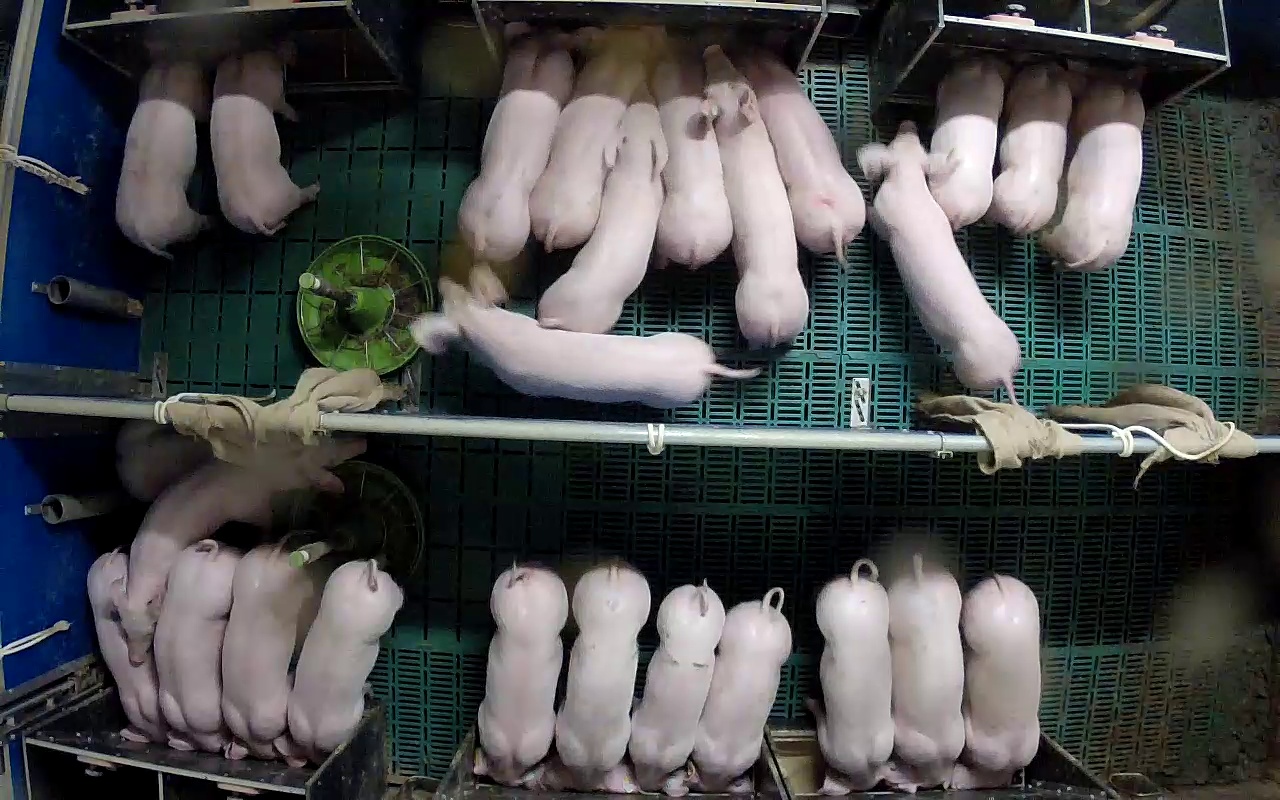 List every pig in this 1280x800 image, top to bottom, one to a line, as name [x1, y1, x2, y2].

pig [115, 15, 213, 263]
pig [457, 19, 578, 266]
pig [210, 22, 321, 240]
pig [529, 24, 654, 255]
pig [640, 26, 734, 273]
pig [723, 29, 864, 271]
pig [698, 45, 811, 351]
pig [928, 46, 1014, 230]
pig [990, 50, 1089, 237]
pig [1038, 57, 1148, 272]
pig [535, 81, 668, 335]
pig [856, 117, 1028, 408]
pig [408, 264, 762, 409]
pig [119, 423, 374, 506]
pig [109, 456, 277, 667]
pig [223, 534, 315, 767]
pig [153, 539, 243, 756]
pig [86, 546, 171, 743]
pig [889, 552, 965, 795]
pig [536, 553, 652, 792]
pig [274, 554, 409, 769]
pig [807, 557, 898, 798]
pig [472, 560, 571, 790]
pig [951, 572, 1041, 789]
pig [606, 578, 727, 798]
pig [682, 585, 795, 795]